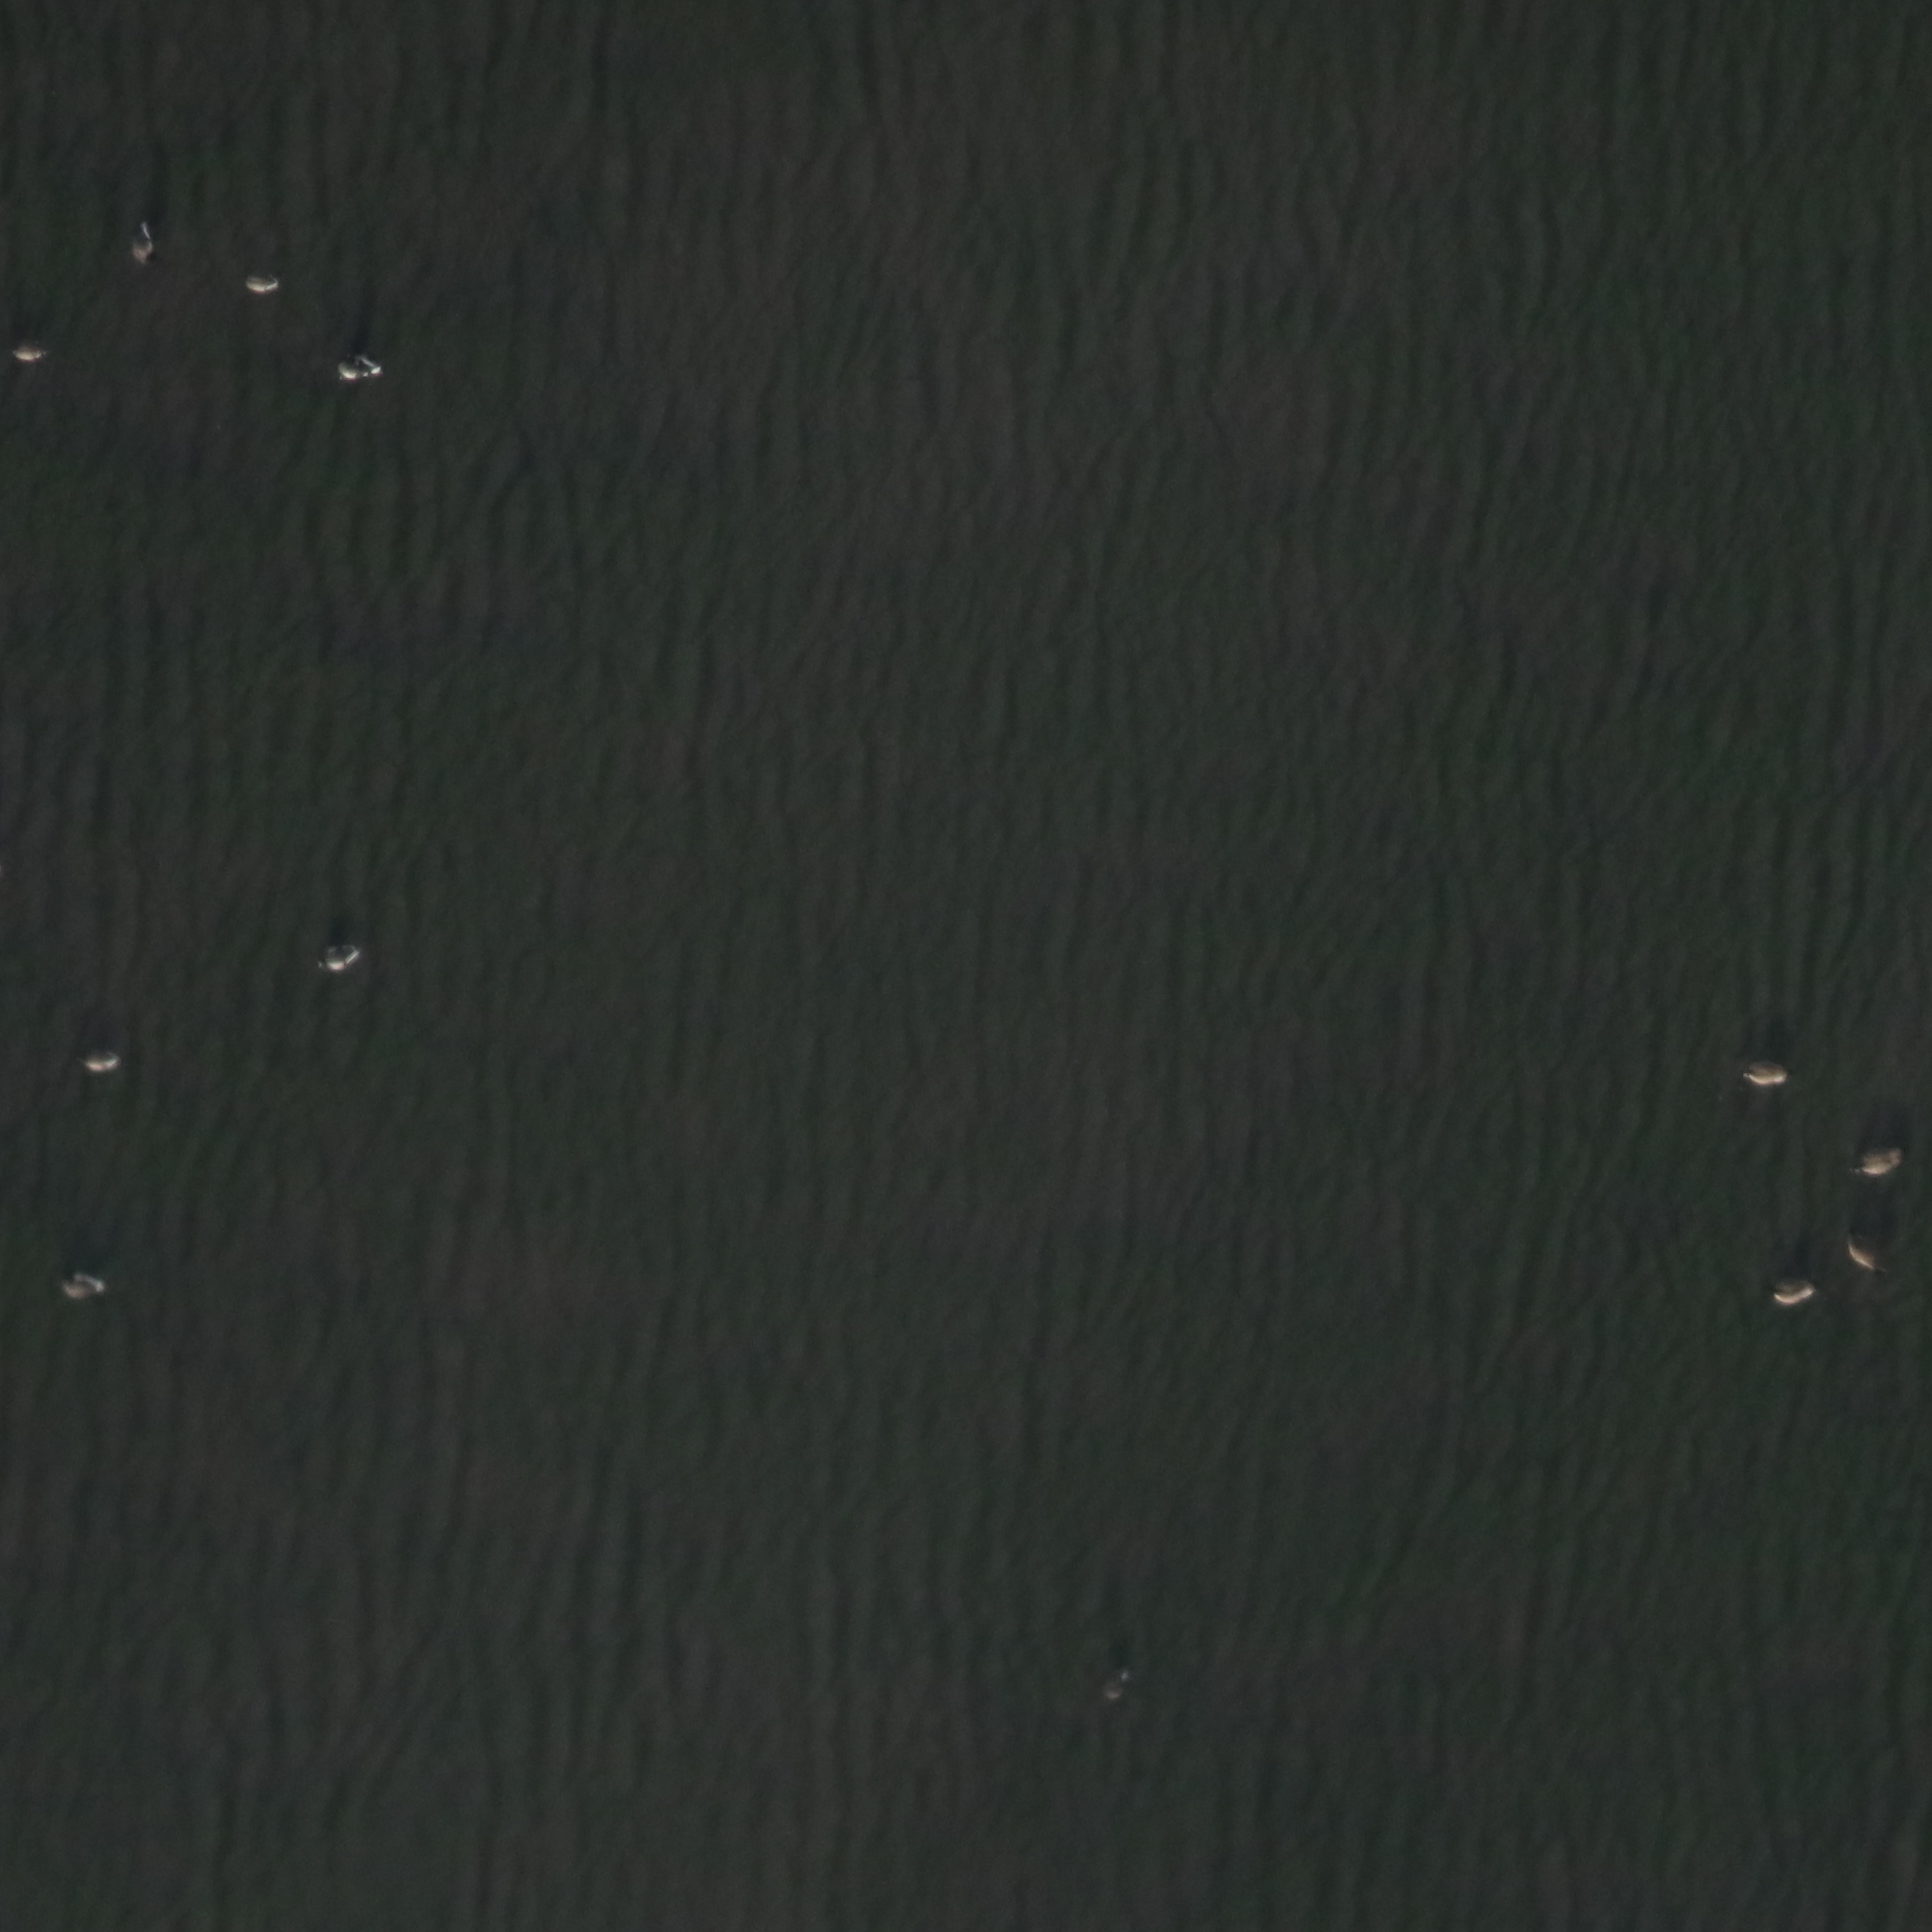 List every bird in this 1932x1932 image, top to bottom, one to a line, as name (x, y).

brant (143, 245)
brant (262, 279)
brant (26, 349)
brant (358, 366)
brant (339, 957)
brant (101, 1063)
Canada goose (1765, 1072)
Canada goose (1877, 1160)
Canada goose (1864, 1253)
brant (82, 1285)
Canada goose (1792, 1290)